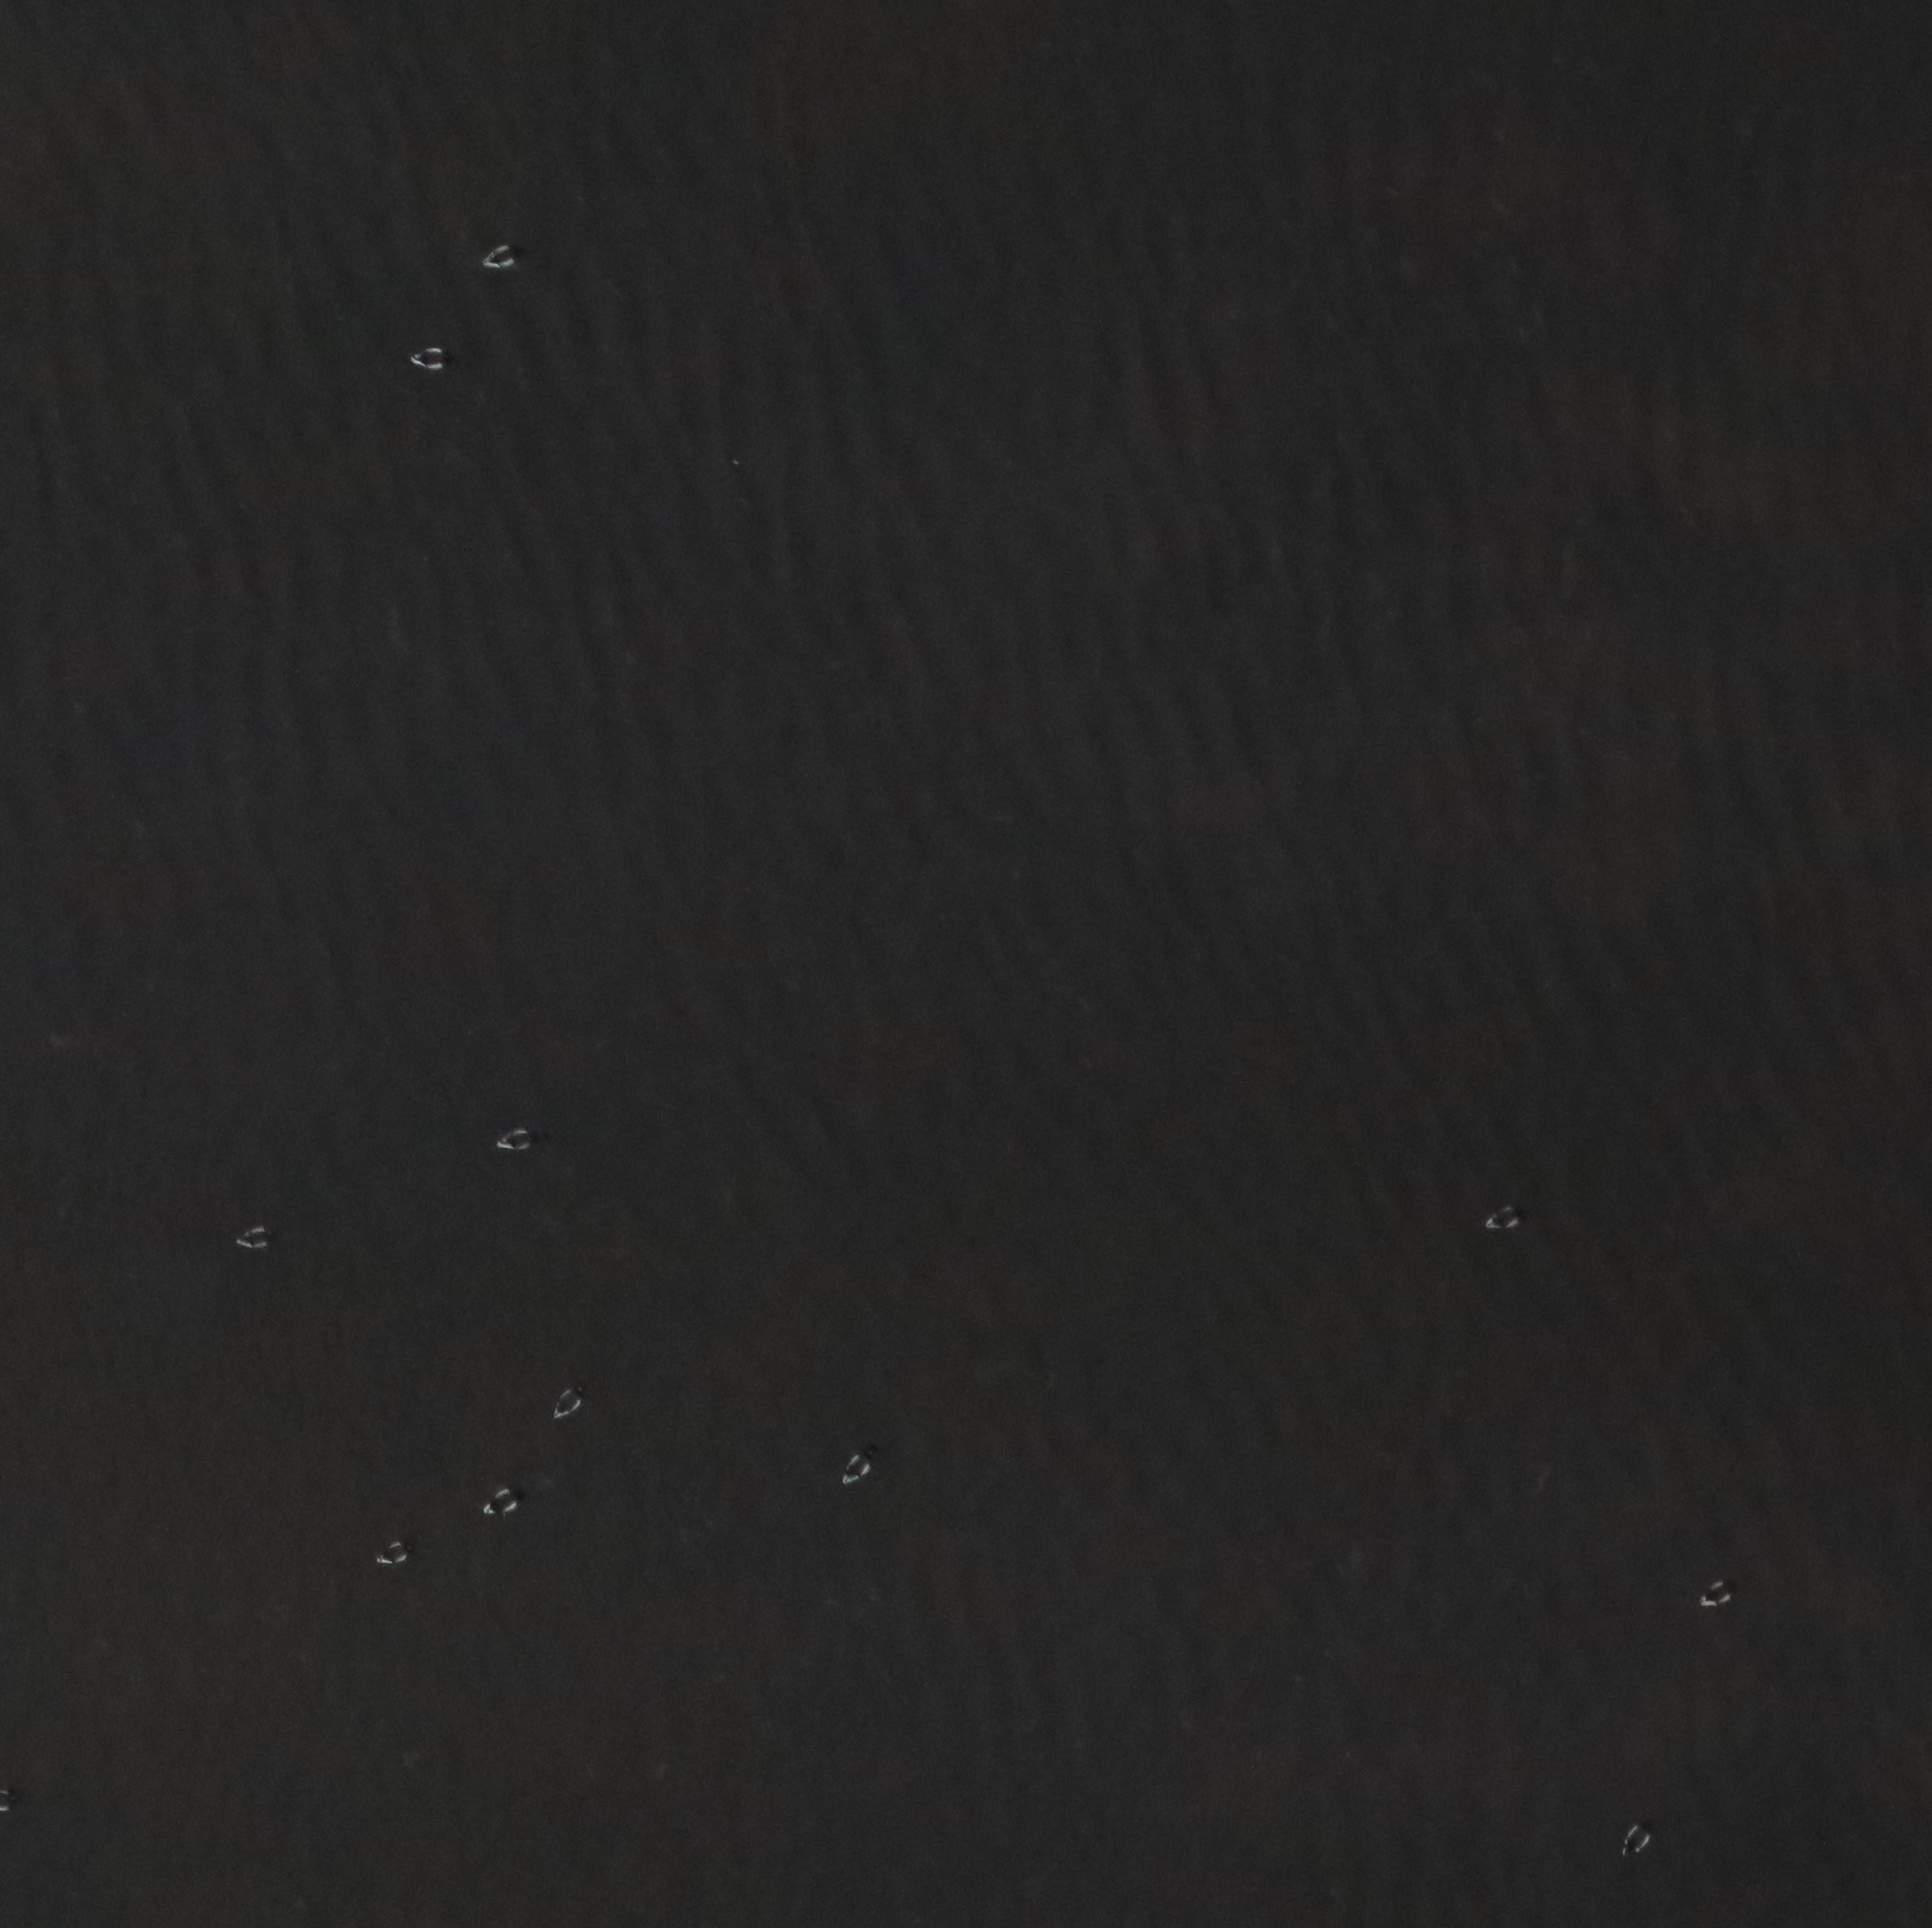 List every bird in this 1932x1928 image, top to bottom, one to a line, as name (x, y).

brant (503, 257)
brant (432, 358)
brant (518, 1139)
brant (1505, 1216)
brant (256, 1238)
brant (571, 1400)
brant (856, 1468)
brant (503, 1502)
brant (396, 1553)
brant (1718, 1594)
brant (1637, 1838)